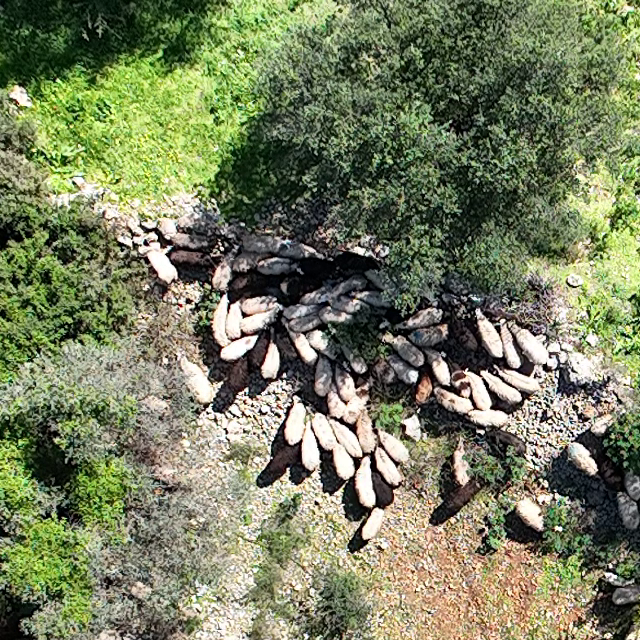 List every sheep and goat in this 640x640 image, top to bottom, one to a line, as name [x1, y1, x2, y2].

sheep [157, 219, 176, 239]
sheep [243, 232, 282, 255]
sheep [173, 233, 207, 249]
sheep [280, 240, 331, 261]
sheep [145, 250, 179, 285]
sheep [171, 251, 207, 263]
sheep [231, 254, 272, 274]
sheep [211, 256, 230, 291]
sheep [257, 258, 306, 274]
sheep [365, 267, 395, 291]
sheep [233, 274, 263, 294]
sheep [333, 275, 367, 297]
sheep [298, 283, 333, 305]
sheep [350, 291, 392, 307]
sheep [212, 293, 233, 347]
sheep [242, 296, 277, 315]
sheep [335, 297, 369, 314]
sheep [226, 299, 243, 339]
sheep [242, 304, 282, 334]
sheep [284, 305, 321, 319]
sheep [319, 305, 353, 322]
sheep [379, 308, 442, 329]
sheep [474, 309, 504, 357]
sheep [280, 316, 317, 365]
sheep [499, 317, 523, 368]
sheep [455, 319, 478, 353]
sheep [273, 320, 298, 363]
sheep [508, 321, 550, 366]
sheep [250, 323, 270, 370]
sheep [407, 324, 448, 345]
sheep [330, 327, 369, 373]
sheep [381, 331, 424, 366]
sheep [220, 332, 259, 361]
sheep [260, 341, 281, 379]
sheep [420, 346, 452, 387]
sheep [228, 351, 250, 393]
sheep [315, 352, 333, 397]
sheep [382, 353, 419, 385]
sheep [178, 355, 213, 405]
sheep [445, 356, 472, 397]
sheep [375, 360, 395, 384]
sheep [335, 363, 357, 401]
sheep [492, 364, 542, 393]
sheep [463, 370, 492, 409]
sheep [479, 371, 523, 404]
sheep [413, 373, 432, 404]
sheep [343, 376, 373, 425]
sheep [328, 382, 346, 419]
sheep [432, 387, 473, 416]
sheep [284, 395, 306, 444]
sheep [305, 406, 338, 451]
sheep [590, 406, 624, 435]
sheep [356, 409, 376, 455]
sheep [466, 410, 510, 427]
sheep [301, 415, 320, 471]
sheep [326, 416, 363, 458]
sheep [374, 425, 410, 462]
sheep [487, 426, 529, 455]
sheep [576, 427, 602, 449]
sheep [455, 434, 472, 486]
sheep [265, 440, 301, 472]
sheep [331, 443, 356, 480]
sheep [568, 443, 599, 477]
sheep [375, 446, 402, 485]
sheep [595, 454, 626, 491]
sheep [355, 455, 375, 507]
sheep [626, 468, 639, 500]
sheep [372, 469, 393, 506]
sheep [450, 479, 482, 509]
sheep [617, 490, 639, 529]
sheep [516, 498, 544, 532]
sheep [361, 508, 384, 540]
sheep [602, 571, 636, 586]
sheep [611, 584, 639, 604]
sheep [625, 625, 639, 639]
sheep [68, 633, 115, 639]